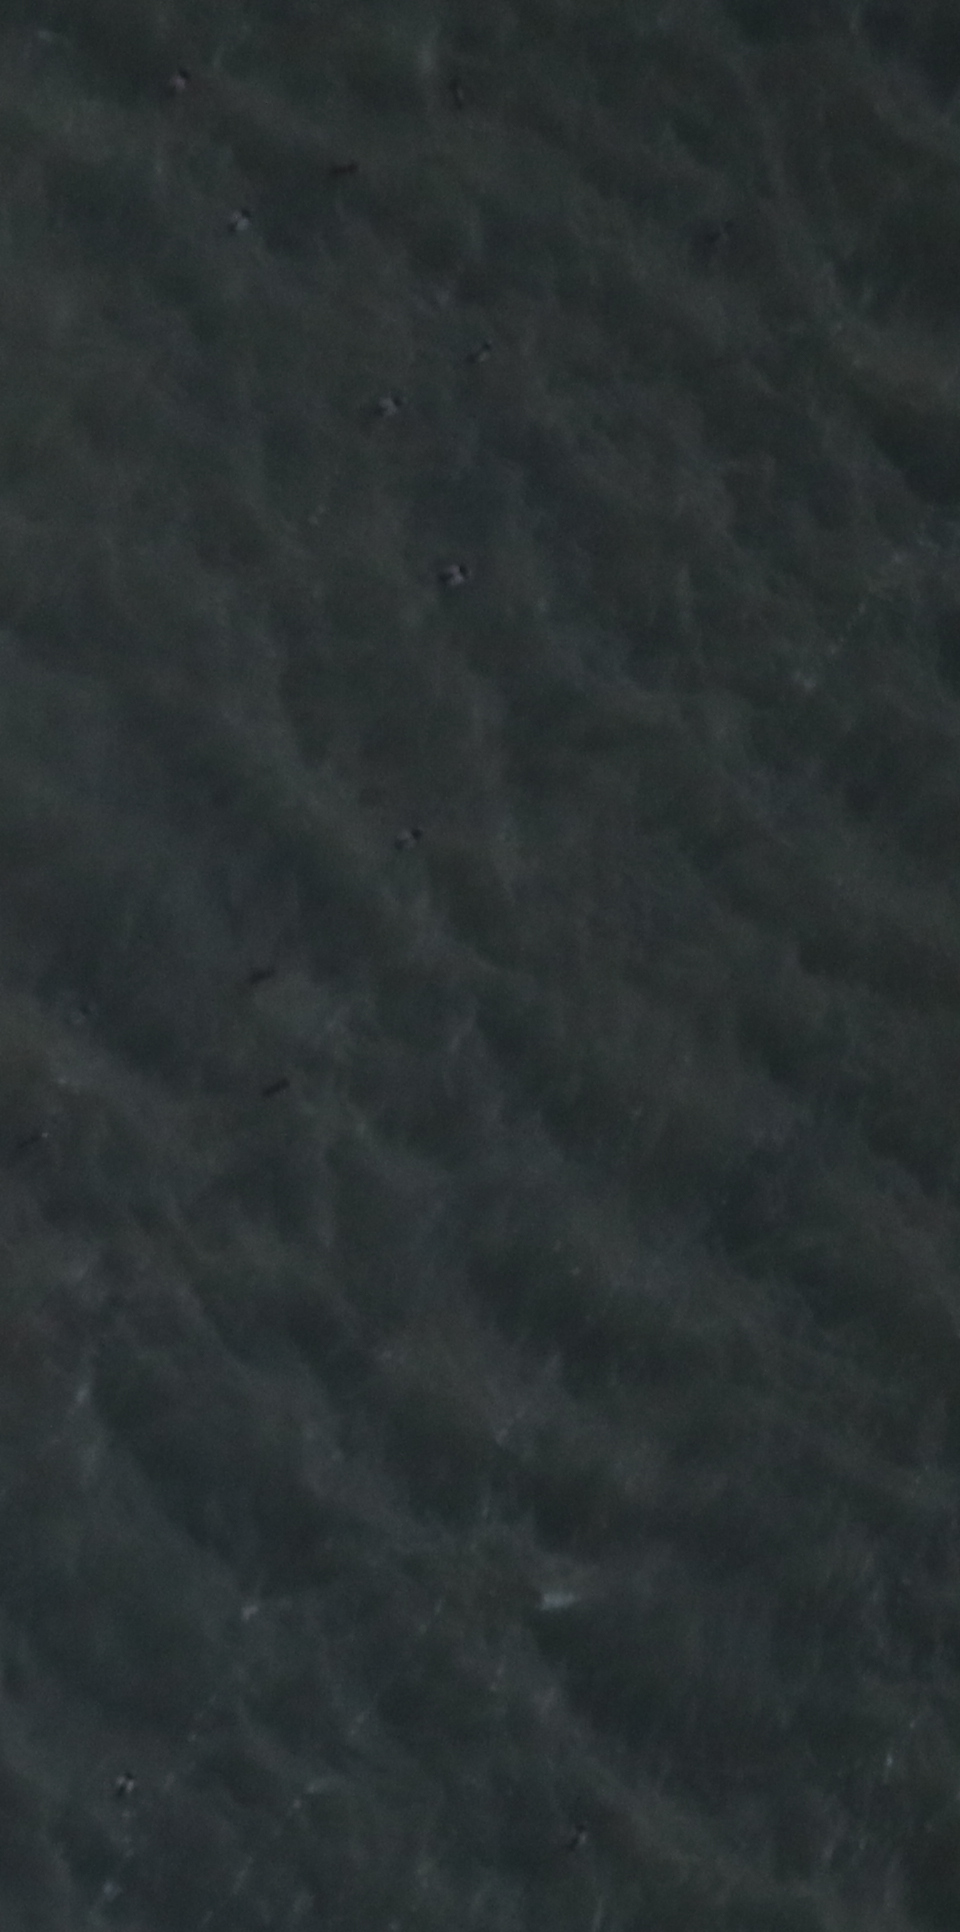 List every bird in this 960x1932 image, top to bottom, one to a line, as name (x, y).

other bird (180, 82)
other bird (457, 98)
other bird (343, 171)
other bird (239, 222)
other bird (716, 236)
other bird (478, 354)
other bird (392, 407)
other bird (453, 571)
other bird (411, 835)
other bird (258, 969)
other bird (81, 1017)
other bird (276, 1089)
other bird (38, 1139)
other bird (126, 1785)
other bird (578, 1836)